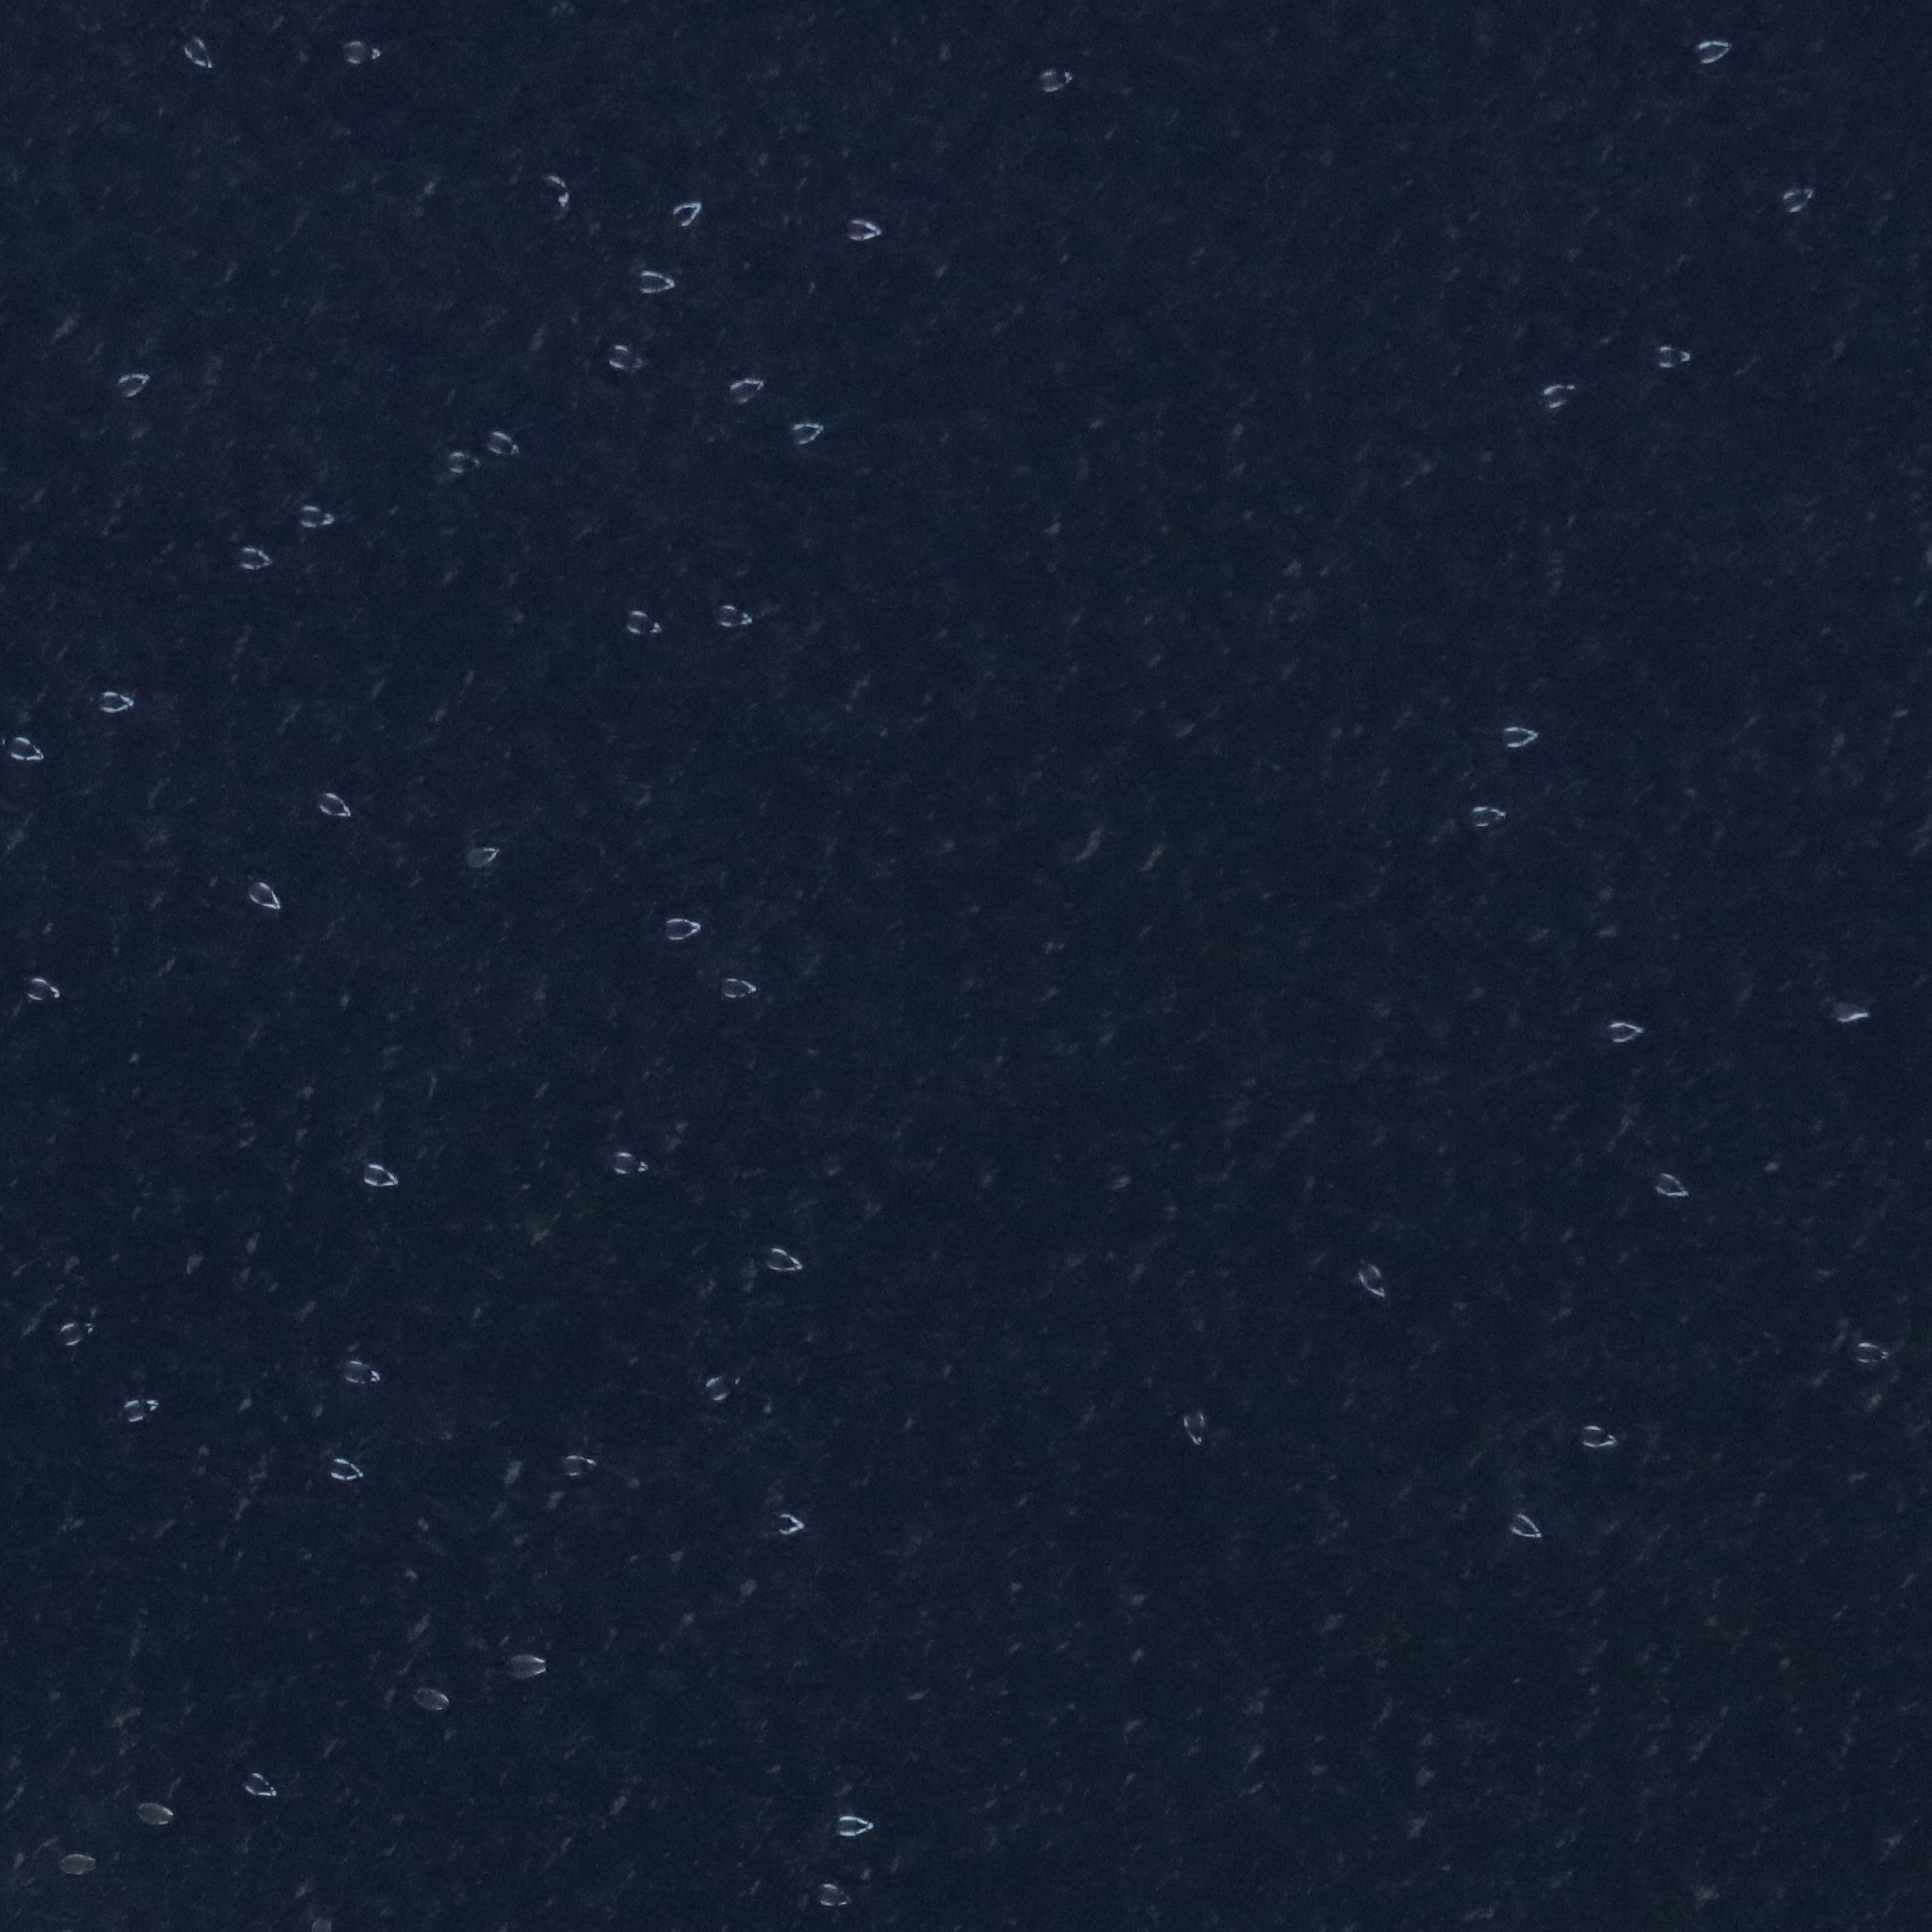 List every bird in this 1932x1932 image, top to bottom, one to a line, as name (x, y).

brant (195, 46)
brant (358, 54)
brant (1711, 54)
brant (1052, 82)
brant (1796, 200)
brant (683, 214)
brant (860, 229)
brant (651, 283)
brant (1670, 356)
brant (623, 357)
brant (132, 384)
brant (743, 391)
brant (1558, 394)
brant (803, 433)
brant (499, 444)
brant (461, 461)
brant (313, 516)
brant (249, 557)
brant (732, 617)
brant (641, 624)
brant (110, 703)
brant (1517, 737)
brant (21, 748)
brant (330, 803)
brant (1486, 815)
brant (480, 858)
brant (263, 894)
brant (678, 930)
brant (735, 987)
brant (39, 989)
brant (1849, 1012)
brant (1621, 1031)
brant (626, 1163)
brant (378, 1175)
brant (1668, 1186)
brant (778, 1261)
brant (1373, 1277)
brant (71, 1333)
brant (1870, 1353)
brant (356, 1371)
brant (718, 1389)
brant (136, 1410)
brant (1196, 1425)
brant (1594, 1436)
brant (574, 1466)
brant (341, 1468)
brant (781, 1523)
brant (1524, 1525)
Canada goose (526, 1665)
Canada goose (430, 1699)
brant (258, 1785)
Canada goose (155, 1814)
brant (848, 1825)
Canada goose (76, 1863)
brant (830, 1897)
brant (322, 1929)